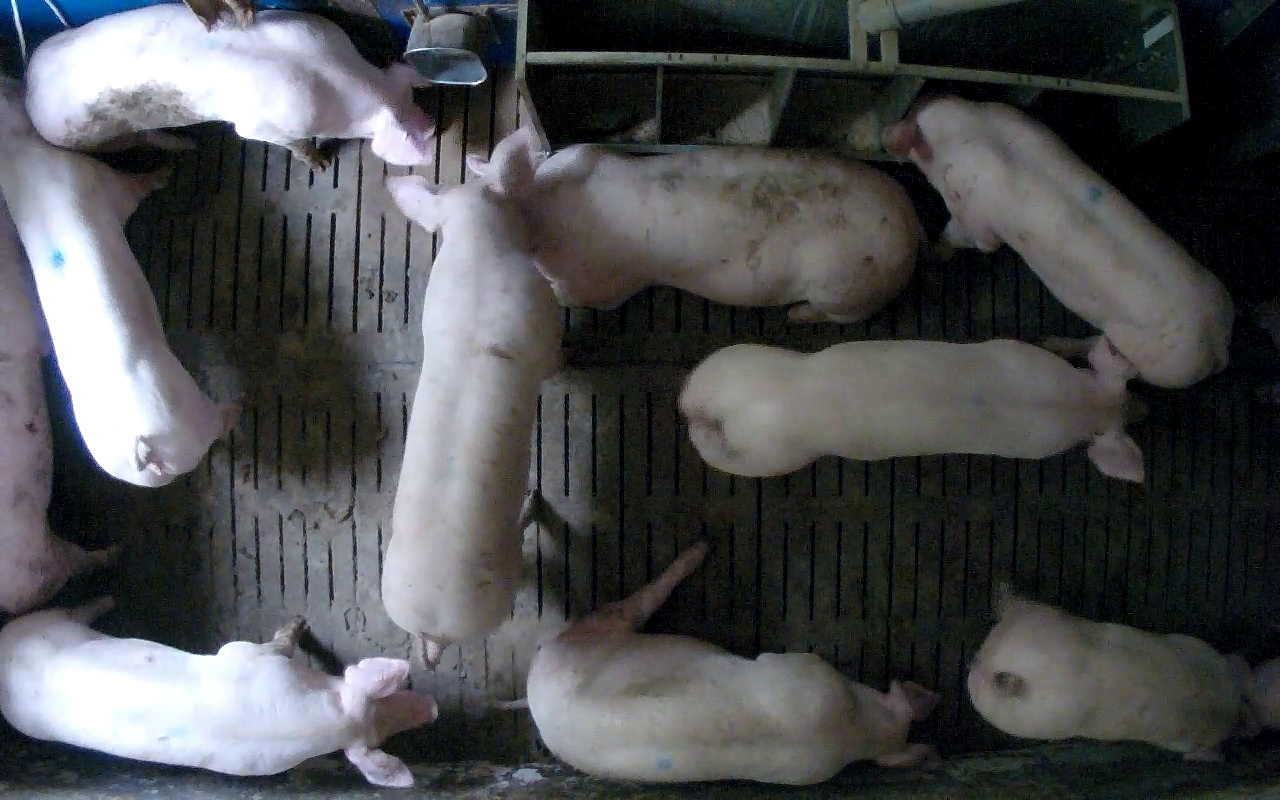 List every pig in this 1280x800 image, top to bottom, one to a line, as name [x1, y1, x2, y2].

pig [17, 1, 440, 175]
pig [1, 76, 245, 489]
pig [879, 94, 1238, 389]
pig [379, 126, 565, 670]
pig [466, 144, 928, 325]
pig [1, 189, 123, 614]
pig [675, 333, 1147, 483]
pig [495, 539, 938, 782]
pig [965, 579, 1271, 764]
pig [0, 595, 440, 787]